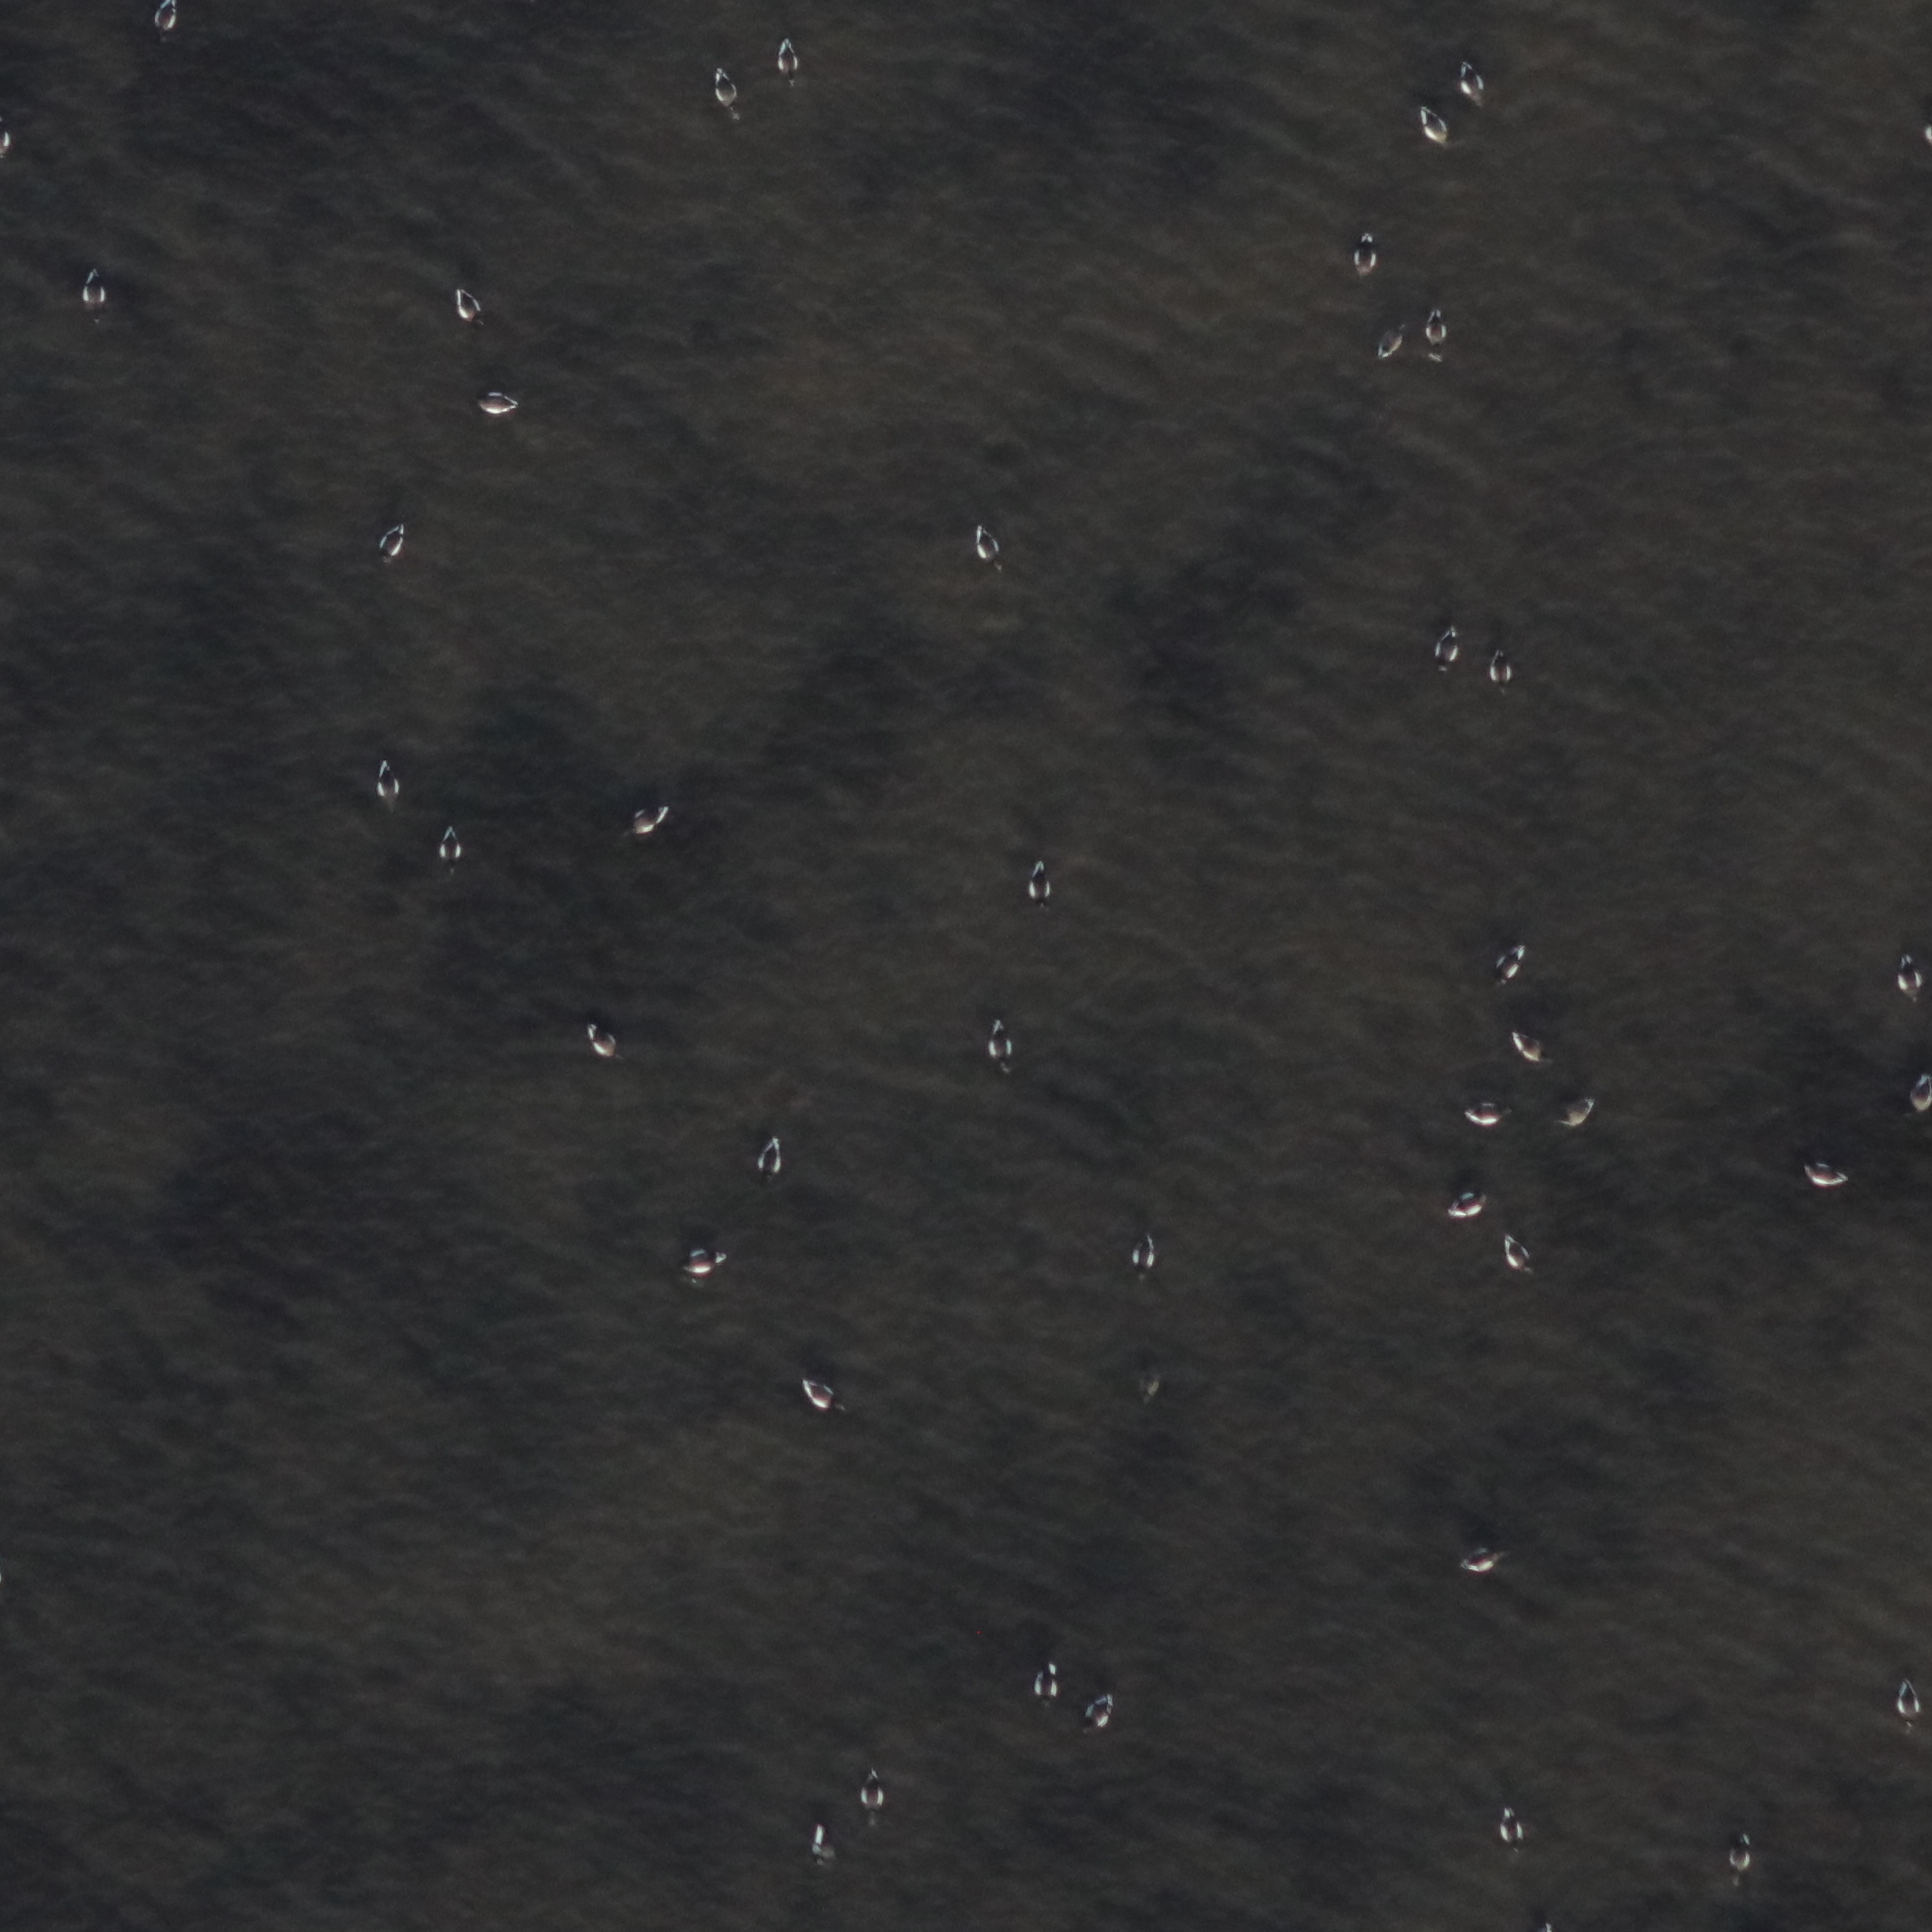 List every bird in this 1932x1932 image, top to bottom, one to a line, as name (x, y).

brant (165, 18)
brant (788, 62)
brant (1473, 85)
brant (729, 92)
brant (1434, 125)
brant (1, 135)
brant (1364, 251)
brant (94, 293)
brant (469, 306)
brant (1432, 332)
brant (1391, 339)
brant (497, 401)
brant (392, 541)
brant (988, 544)
brant (1446, 650)
brant (1500, 669)
brant (387, 783)
brant (649, 819)
brant (450, 846)
brant (1041, 885)
brant (1509, 964)
brant (1908, 978)
brant (604, 1038)
brant (1001, 1045)
brant (1524, 1052)
brant (1921, 1095)
brant (1573, 1109)
brant (1485, 1113)
brant (771, 1160)
brant (1825, 1173)
brant (1469, 1203)
brant (1518, 1254)
brant (1145, 1256)
brant (703, 1262)
brant (1148, 1384)
brant (822, 1394)
brant (1482, 1558)
brant (1047, 1684)
brant (1907, 1703)
brant (1099, 1714)
brant (871, 1795)
brant (1511, 1838)
brant (823, 1844)
brant (1740, 1855)